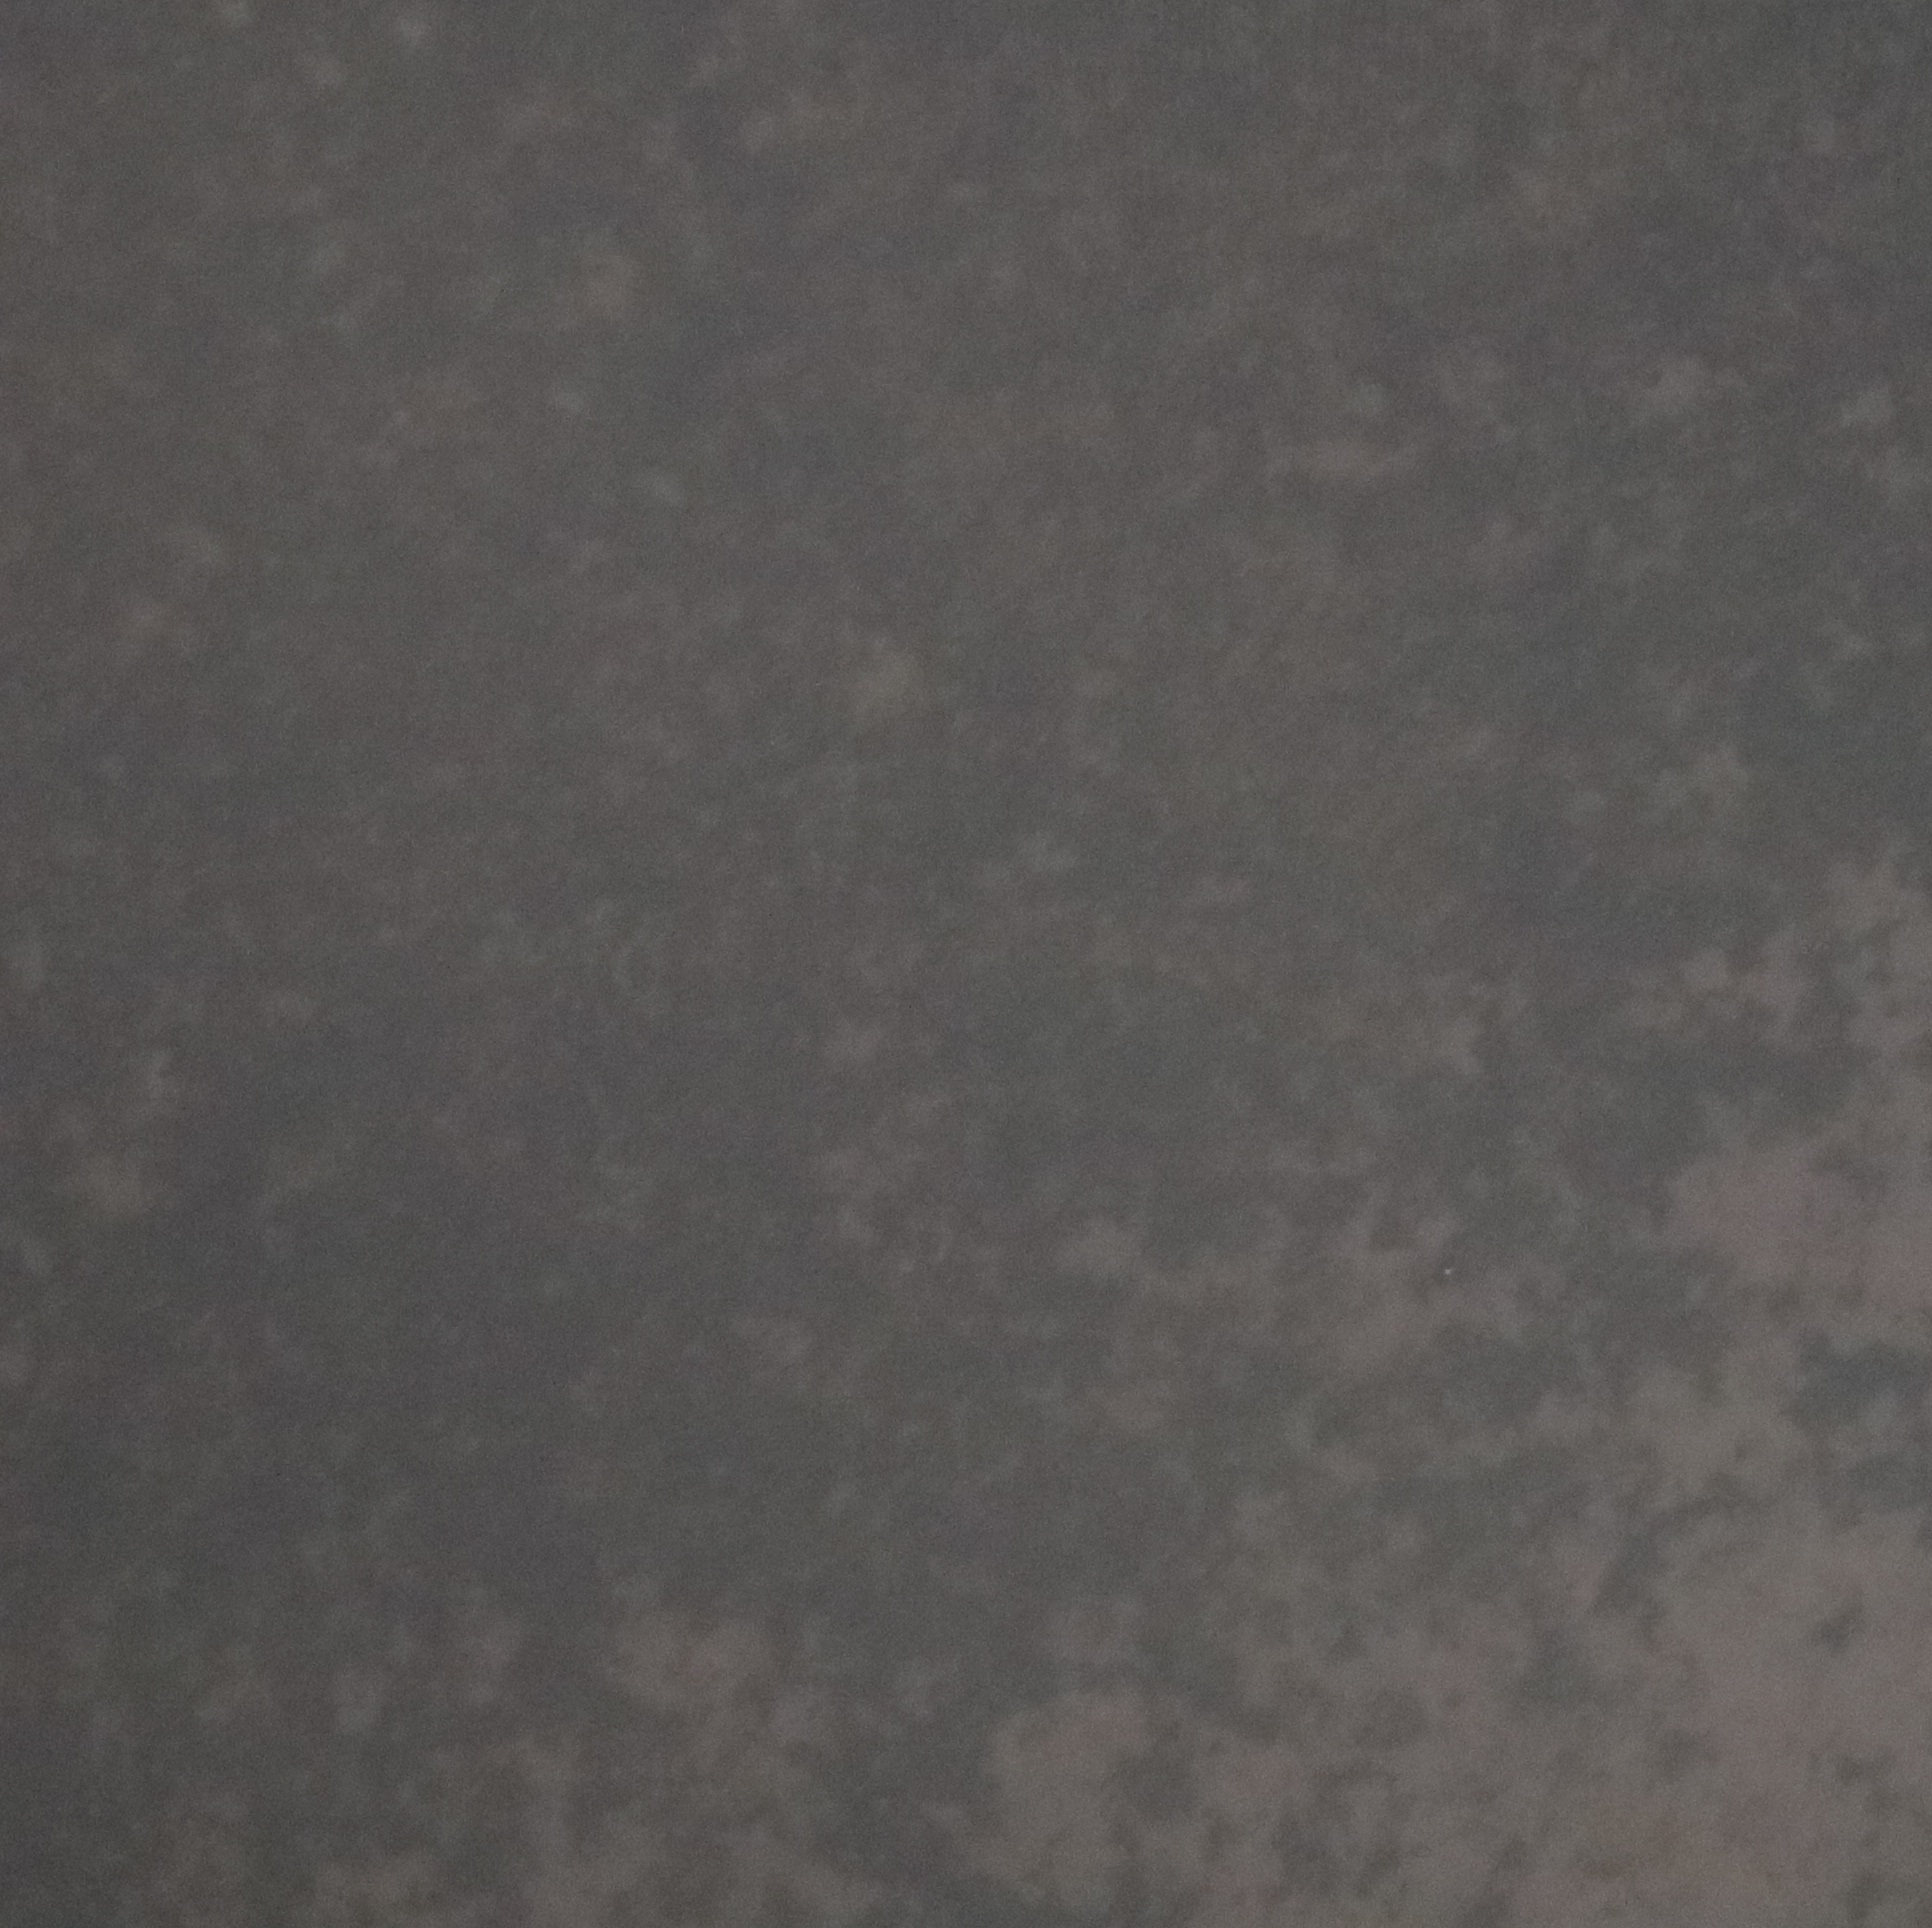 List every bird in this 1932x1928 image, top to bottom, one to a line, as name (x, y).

None